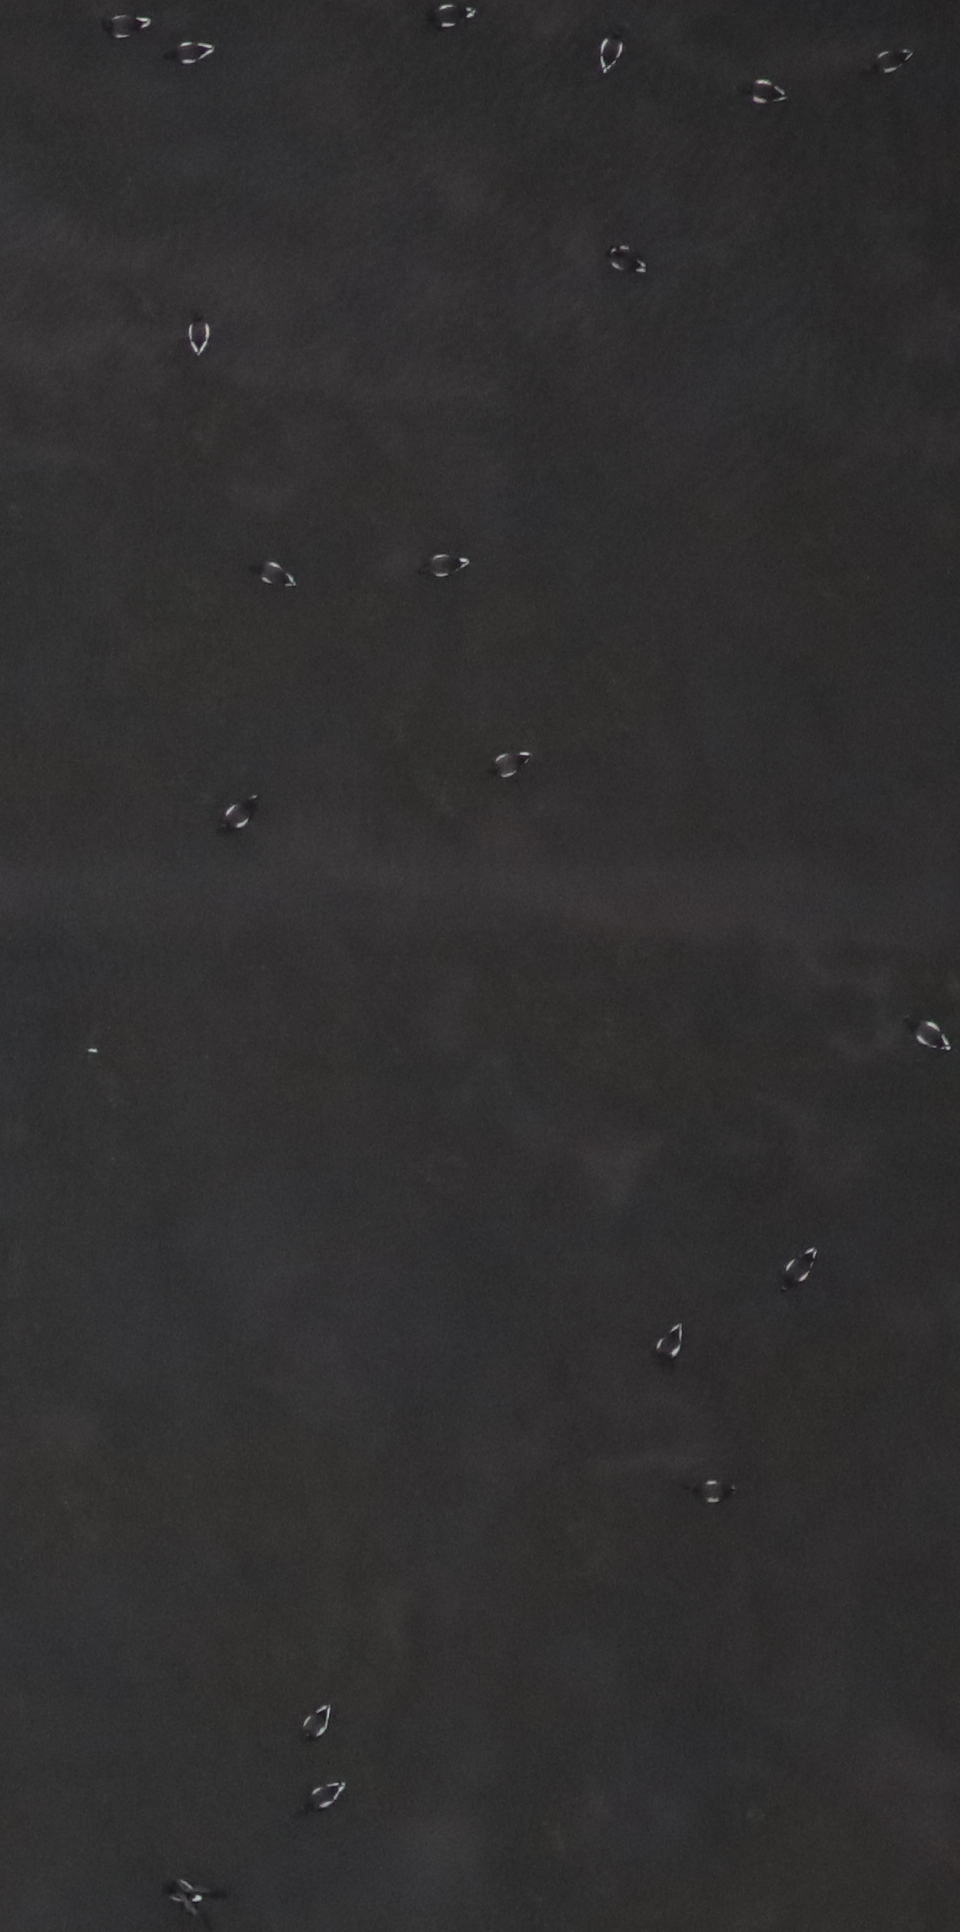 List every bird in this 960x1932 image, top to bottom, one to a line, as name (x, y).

brant (453, 14)
brant (130, 21)
brant (611, 50)
brant (190, 51)
brant (889, 60)
brant (765, 92)
brant (626, 260)
brant (199, 333)
brant (445, 565)
brant (275, 574)
brant (508, 763)
brant (237, 815)
brant (933, 1029)
brant (801, 1268)
brant (670, 1342)
brant (713, 1491)
brant (318, 1724)
brant (326, 1797)
brant (187, 1893)